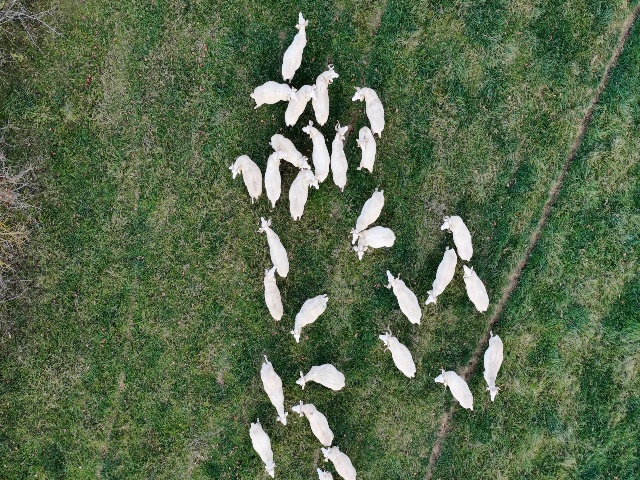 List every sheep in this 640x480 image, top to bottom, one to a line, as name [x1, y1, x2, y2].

sheep [282, 12, 309, 84]
sheep [312, 64, 339, 126]
sheep [250, 81, 299, 110]
sheep [285, 84, 317, 126]
sheep [352, 86, 385, 139]
sheep [302, 120, 330, 183]
sheep [331, 120, 349, 193]
sheep [356, 126, 376, 173]
sheep [269, 134, 311, 172]
sheep [265, 145, 287, 208]
sheep [228, 155, 263, 204]
sheep [289, 169, 321, 221]
sheep [349, 187, 384, 245]
sheep [440, 216, 473, 262]
sheep [257, 217, 289, 278]
sheep [349, 226, 396, 260]
sheep [425, 246, 457, 305]
sheep [463, 265, 489, 313]
sheep [264, 266, 284, 321]
sheep [384, 270, 422, 325]
sheep [290, 293, 329, 343]
sheep [379, 326, 416, 379]
sheep [483, 330, 503, 401]
sheep [260, 354, 288, 425]
sheep [296, 363, 345, 391]
sheep [434, 369, 474, 411]
sheep [292, 400, 334, 446]
sheep [249, 418, 278, 478]
sheep [321, 445, 357, 480]
sheep [317, 468, 333, 480]